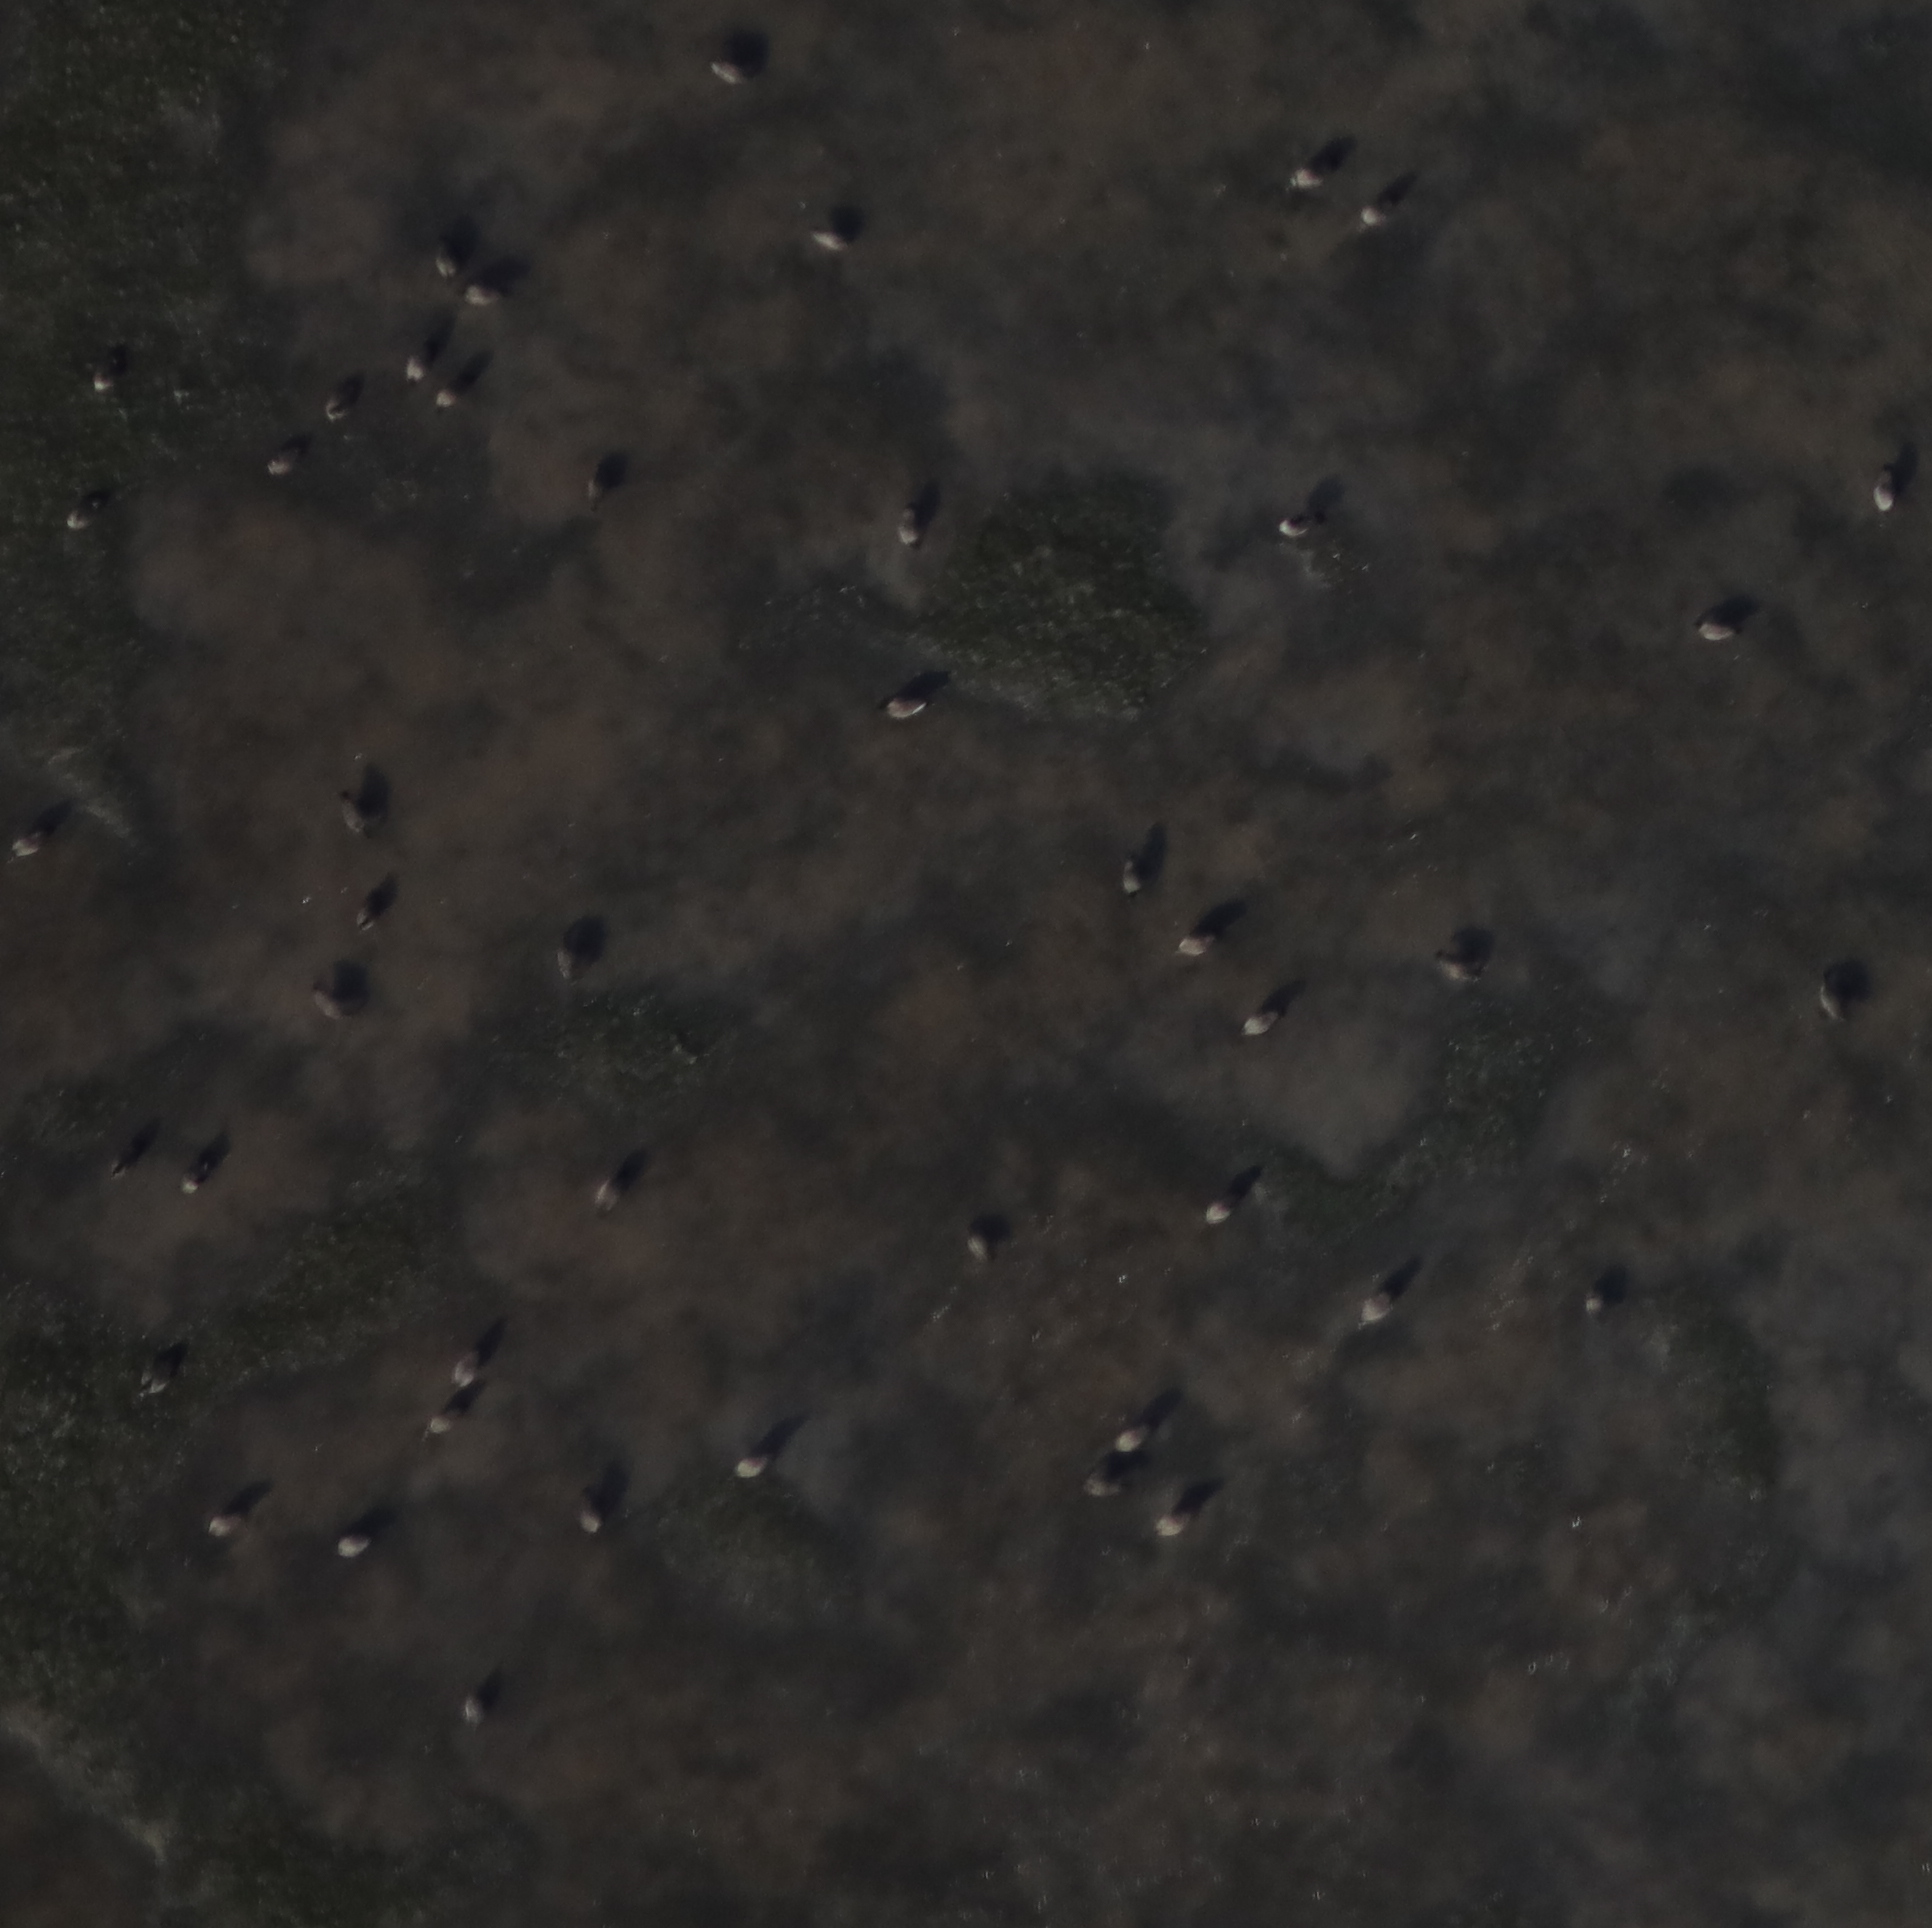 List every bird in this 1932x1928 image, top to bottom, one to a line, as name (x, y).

Canada goose (728, 73)
Canada goose (1308, 171)
Canada goose (1366, 213)
Canada goose (828, 239)
Canada goose (445, 258)
Canada goose (481, 292)
Canada goose (414, 368)
Canada goose (103, 377)
Canada goose (445, 392)
Canada goose (333, 408)
Canada goose (279, 458)
Canada goose (1879, 495)
Canada goose (593, 496)
Canada goose (77, 514)
Canada goose (1297, 524)
Canada goose (908, 533)
Canada goose (1718, 636)
Canada goose (904, 704)
Canada goose (357, 813)
Canada goose (27, 847)
Canada goose (1130, 881)
Canada goose (367, 914)
Canada goose (1195, 945)
Canada goose (574, 960)
Canada goose (1461, 964)
Canada goose (1832, 997)
Canada goose (324, 1003)
Canada goose (1255, 1015)
Canada goose (117, 1163)
Canada goose (202, 1175)
Canada goose (605, 1196)
Canada goose (1216, 1206)
Canada goose (979, 1243)
Canada goose (1596, 1298)
Canada goose (1374, 1307)
Canada goose (463, 1371)
Canada goose (156, 1372)
Canada goose (445, 1424)
Canada goose (1126, 1437)
Canada goose (748, 1468)
Canada goose (1099, 1483)
Canada goose (593, 1518)
Canada goose (221, 1521)
Canada goose (1173, 1521)
Canada goose (355, 1539)
Canada goose (475, 1714)